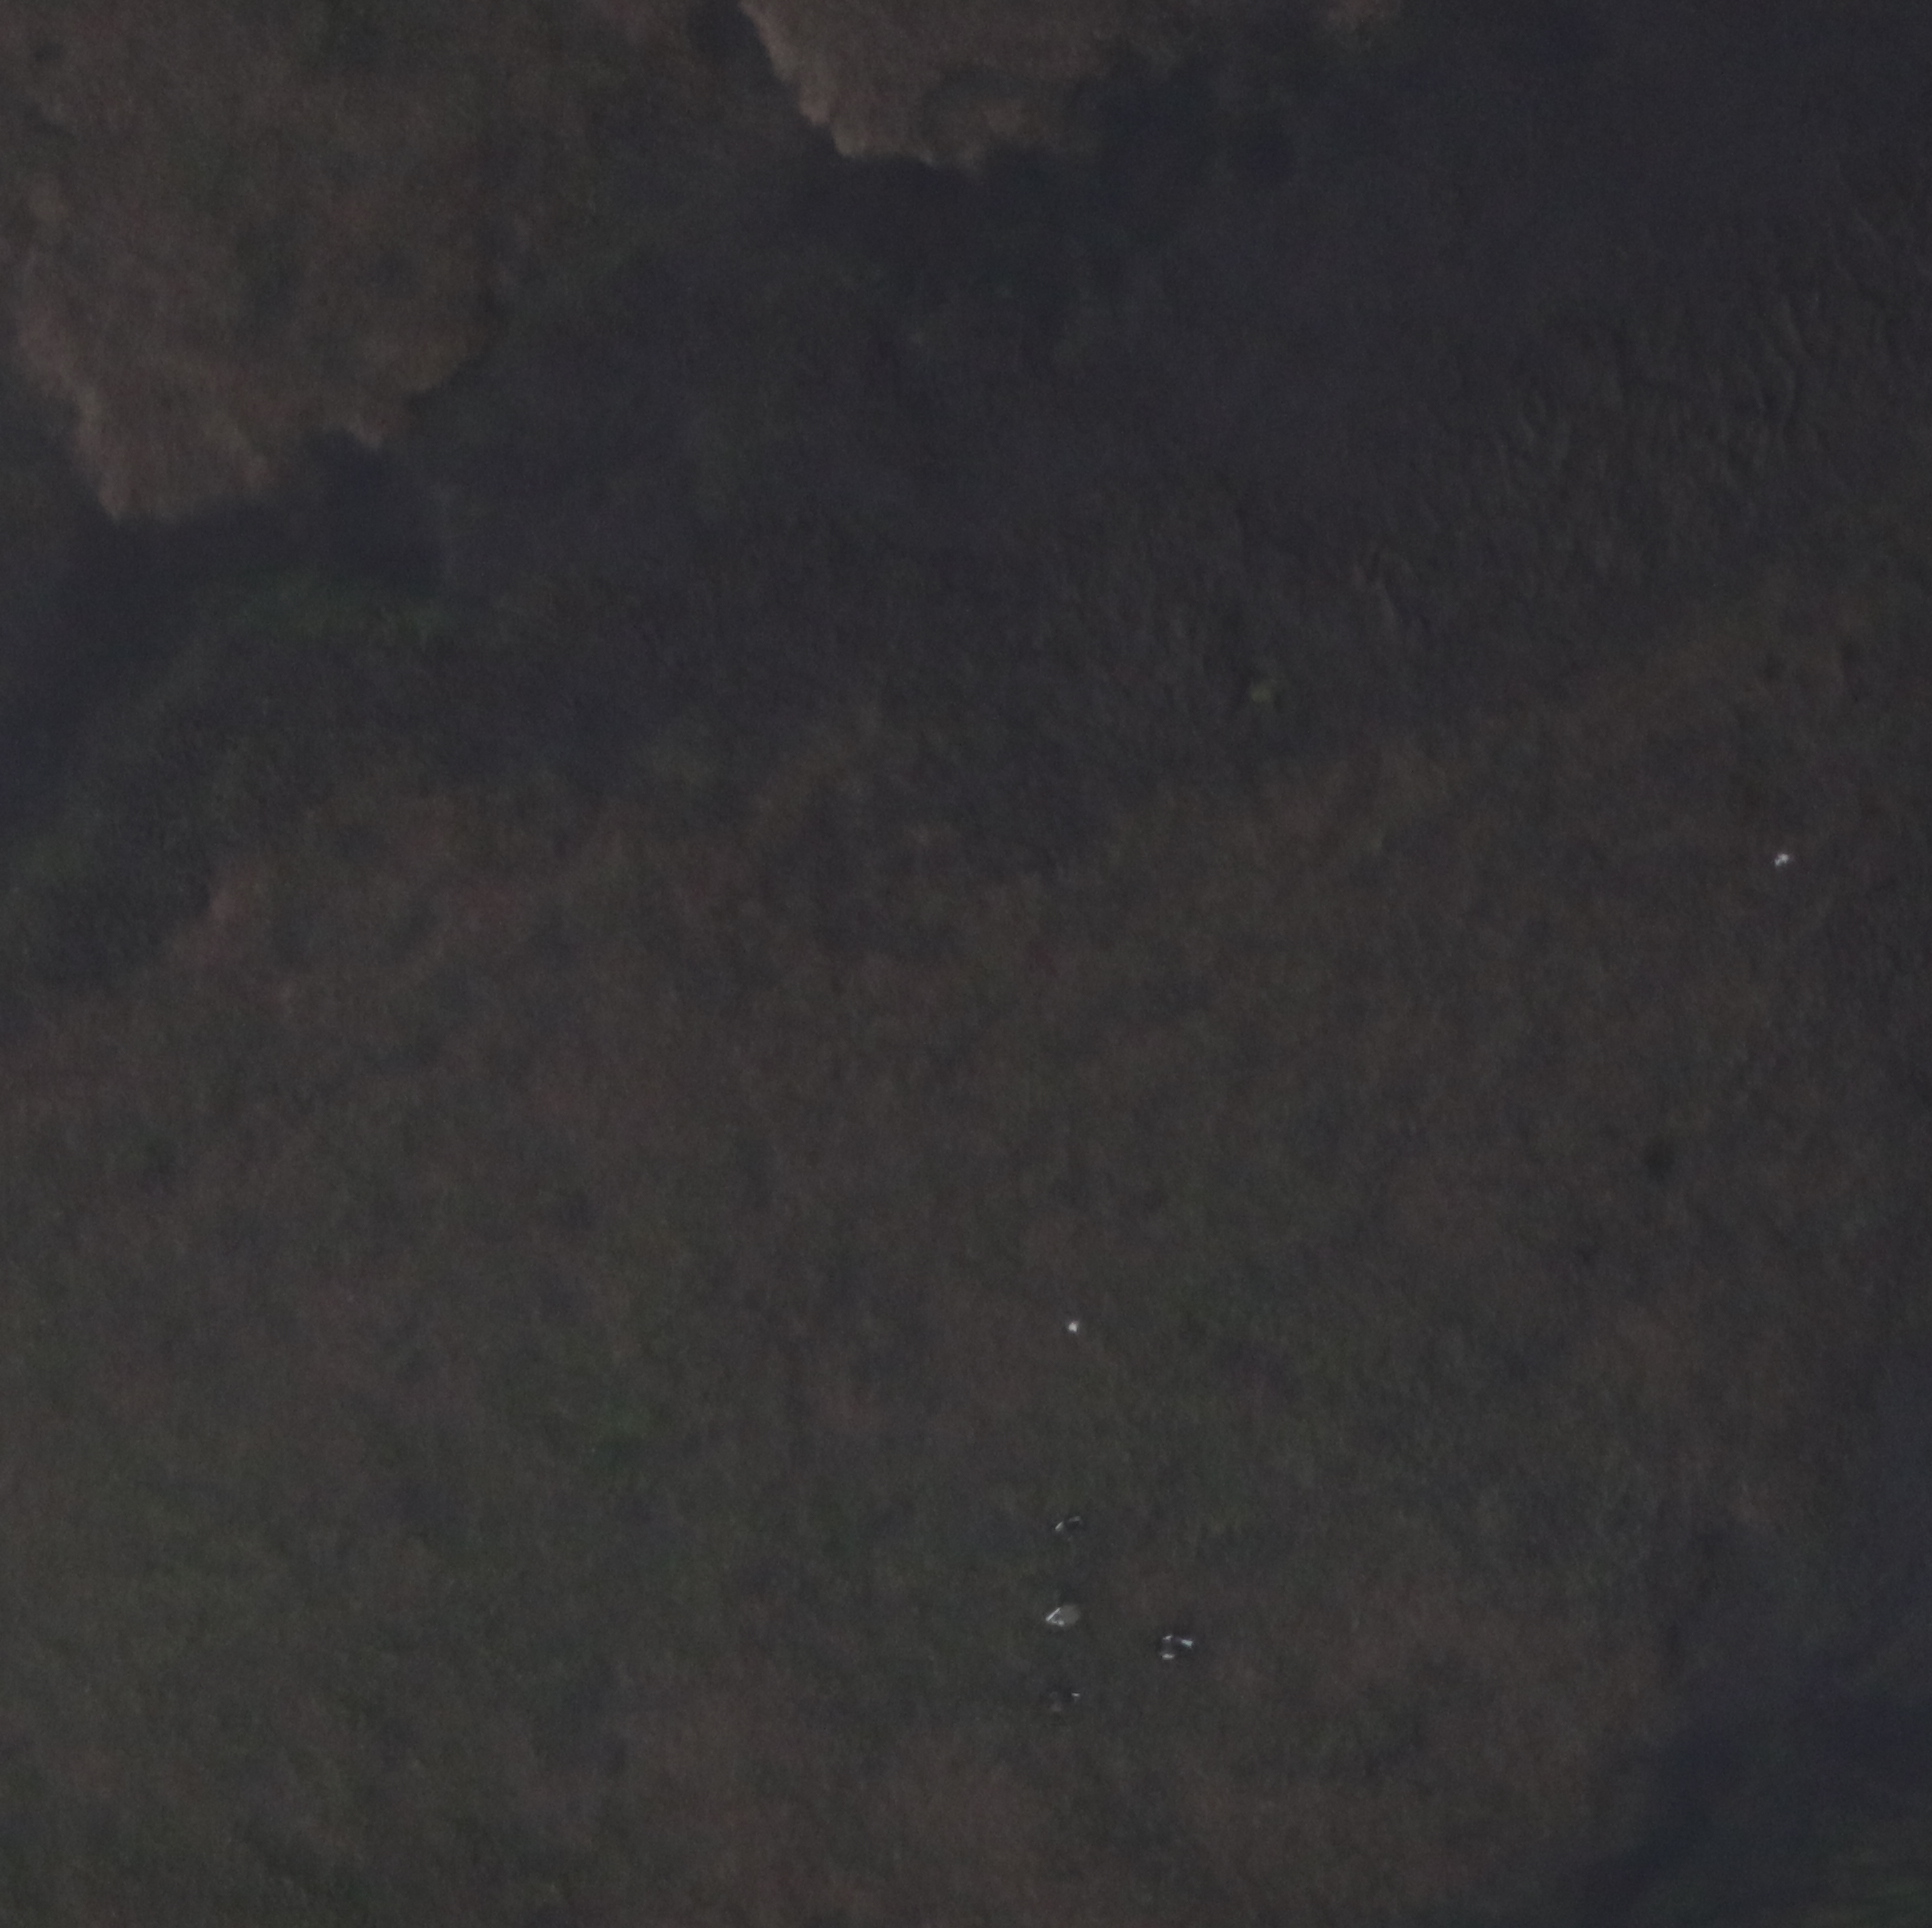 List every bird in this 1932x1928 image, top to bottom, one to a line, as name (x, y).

brant (1067, 1522)
brant (1064, 1616)
brant (1173, 1643)
brant (1066, 1698)